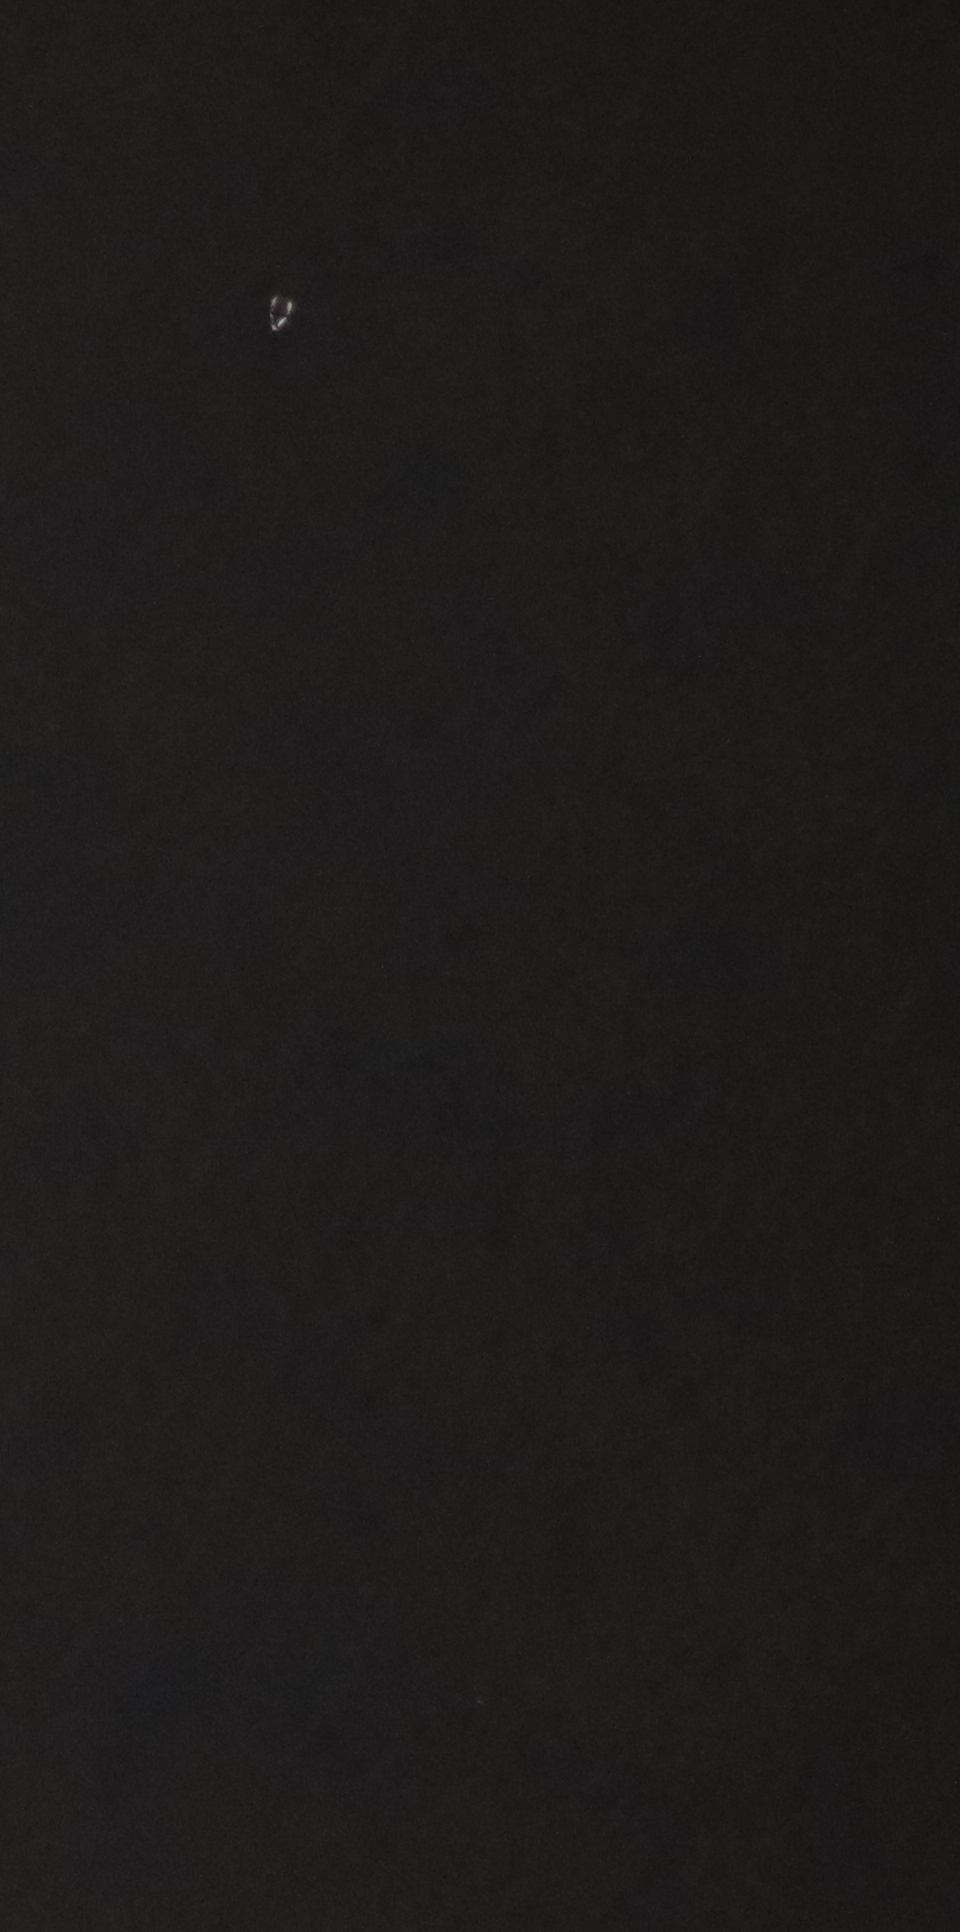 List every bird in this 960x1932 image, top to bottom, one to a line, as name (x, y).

brant (281, 311)